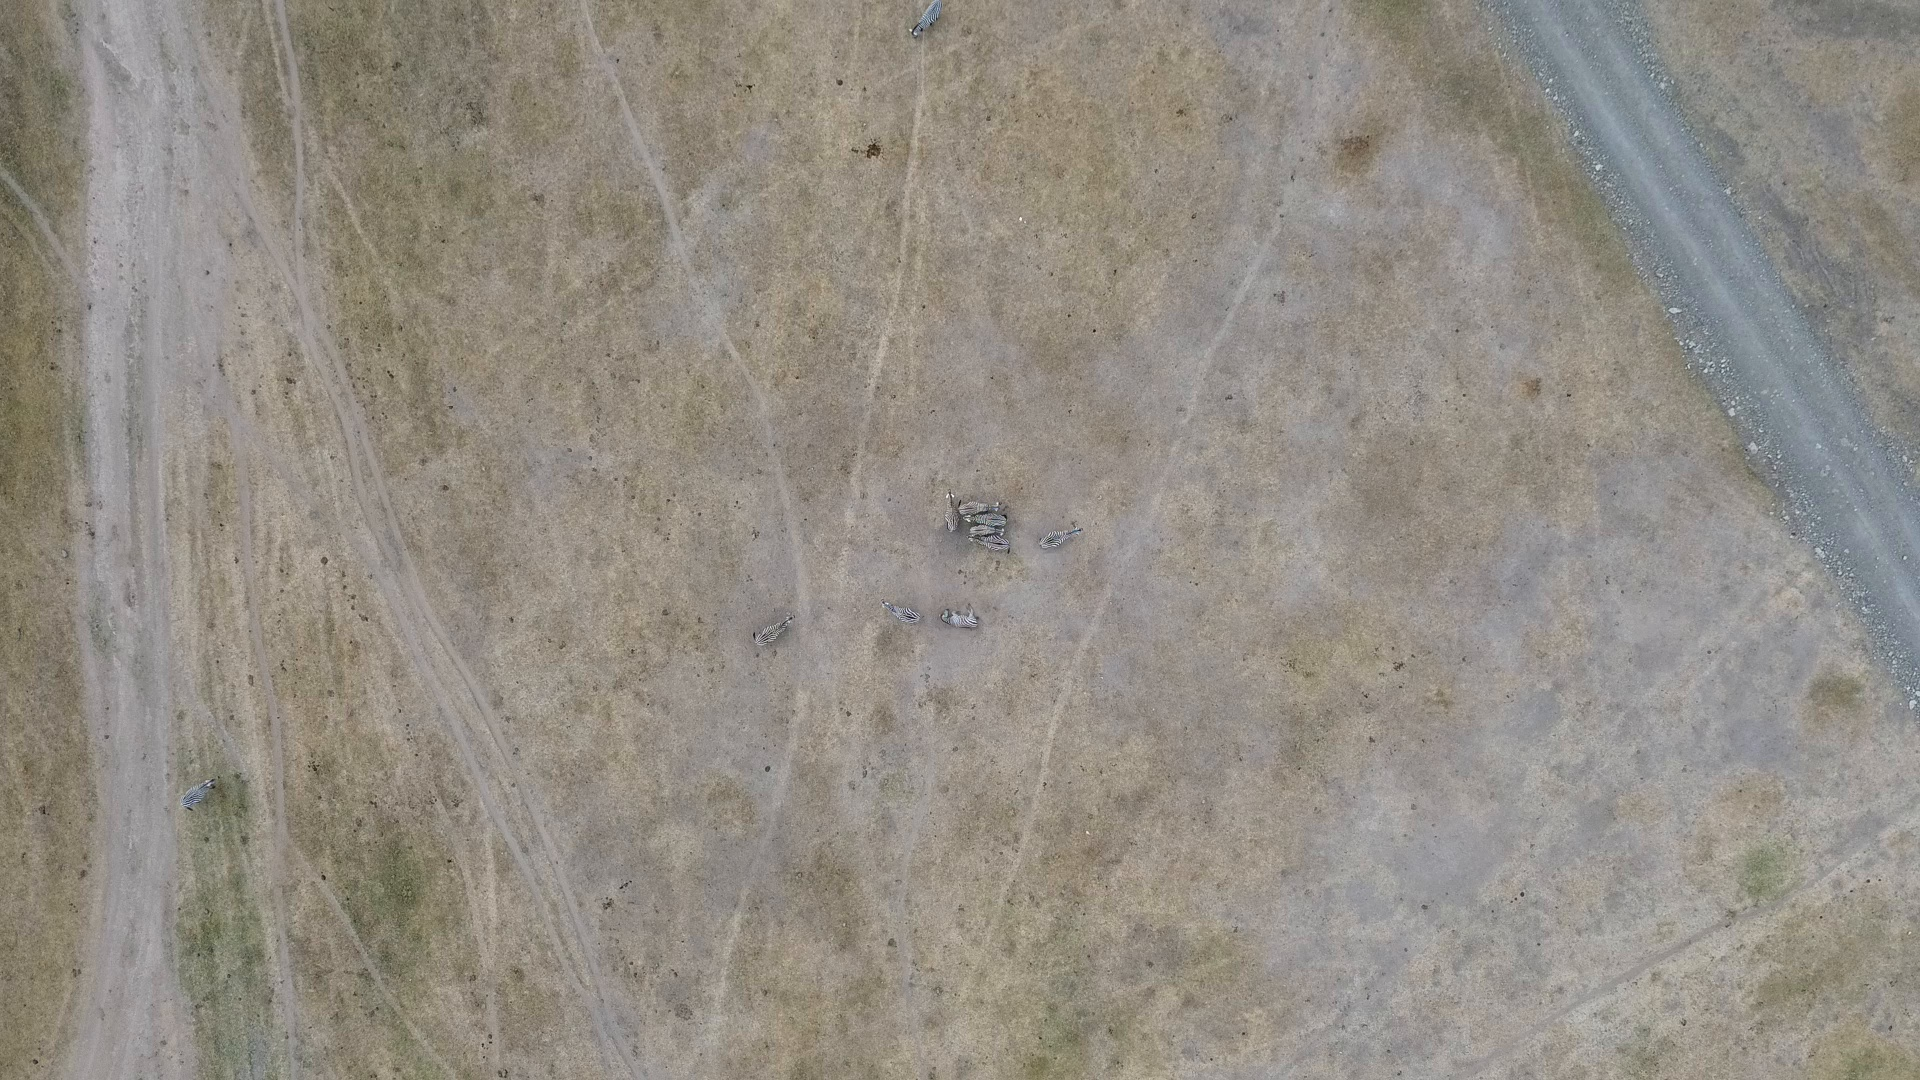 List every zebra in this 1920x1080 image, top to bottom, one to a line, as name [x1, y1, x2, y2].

zebra [913, 0, 941, 36]
zebra [945, 489, 958, 531]
zebra [961, 498, 997, 513]
zebra [963, 513, 1007, 526]
zebra [970, 525, 1005, 533]
zebra [1040, 527, 1084, 550]
zebra [967, 533, 1008, 551]
zebra [882, 601, 918, 623]
zebra [941, 609, 978, 626]
zebra [754, 614, 791, 646]
zebra [180, 779, 217, 809]